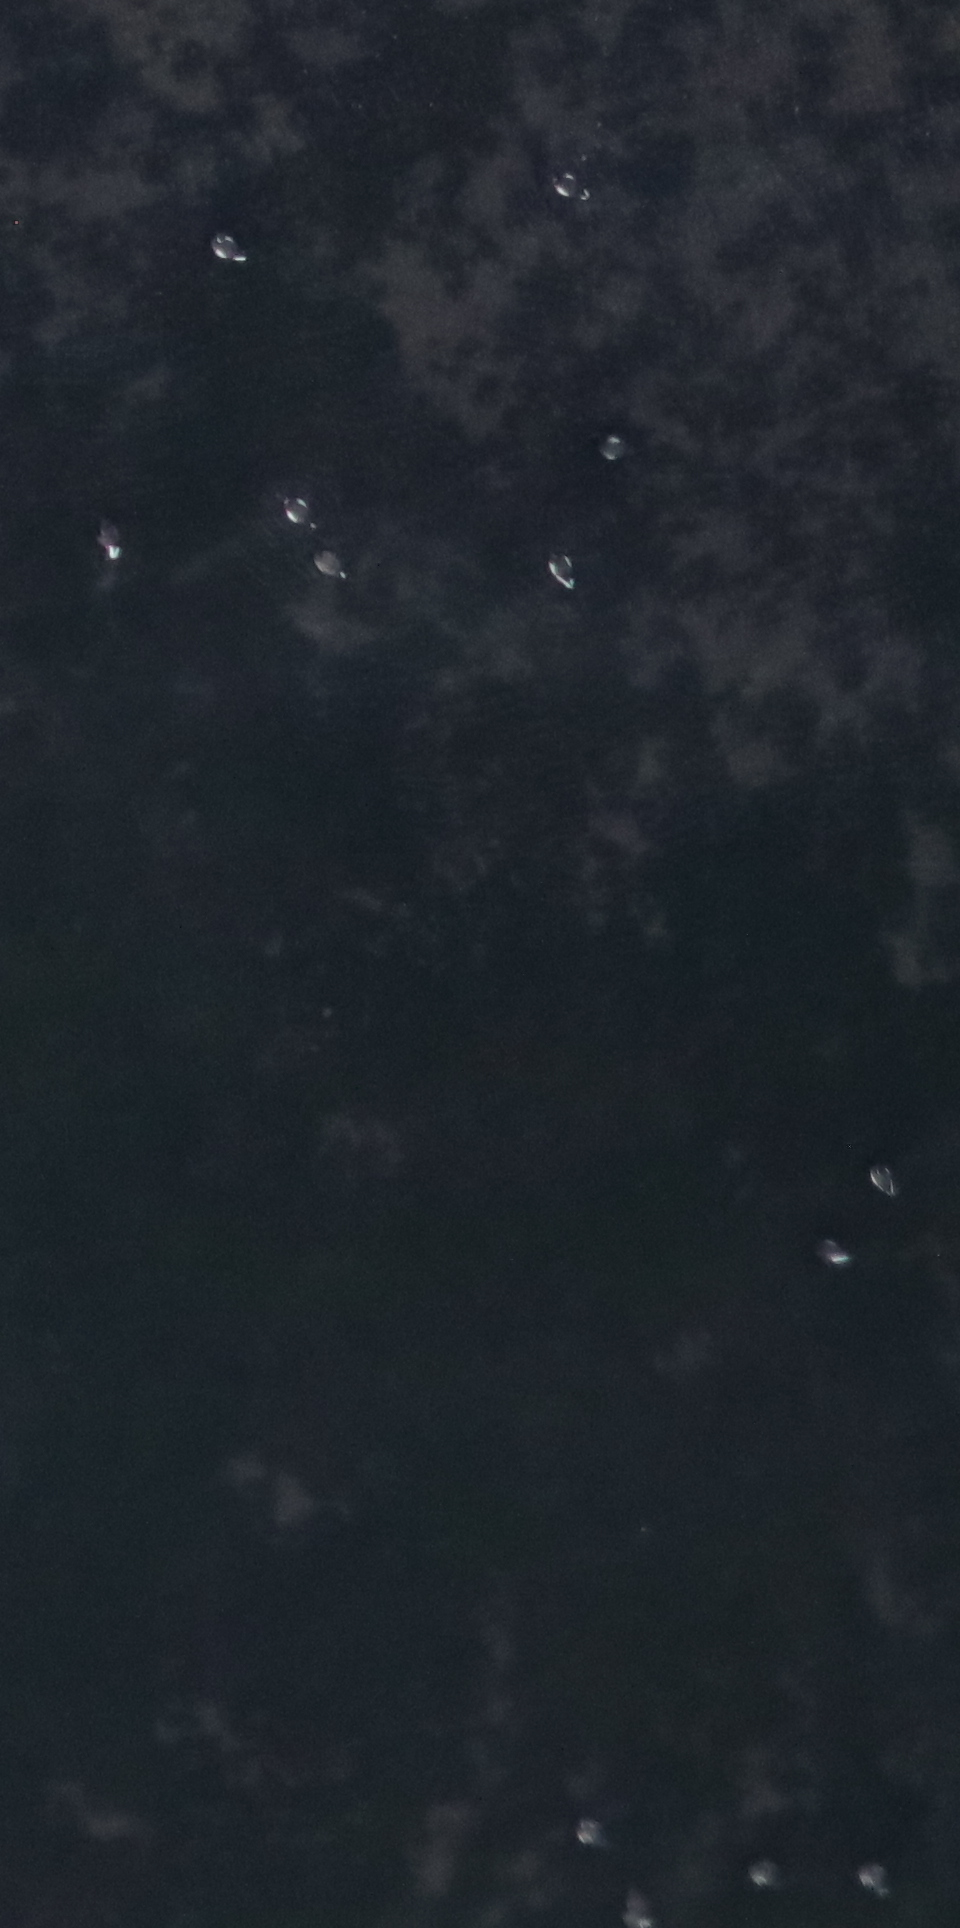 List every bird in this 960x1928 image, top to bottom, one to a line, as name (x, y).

brant (569, 185)
brant (228, 247)
brant (614, 446)
brant (298, 511)
brant (109, 537)
brant (329, 562)
brant (562, 568)
brant (883, 1178)
brant (828, 1248)
brant (591, 1828)
brant (770, 1877)
brant (874, 1878)
brant (639, 1914)